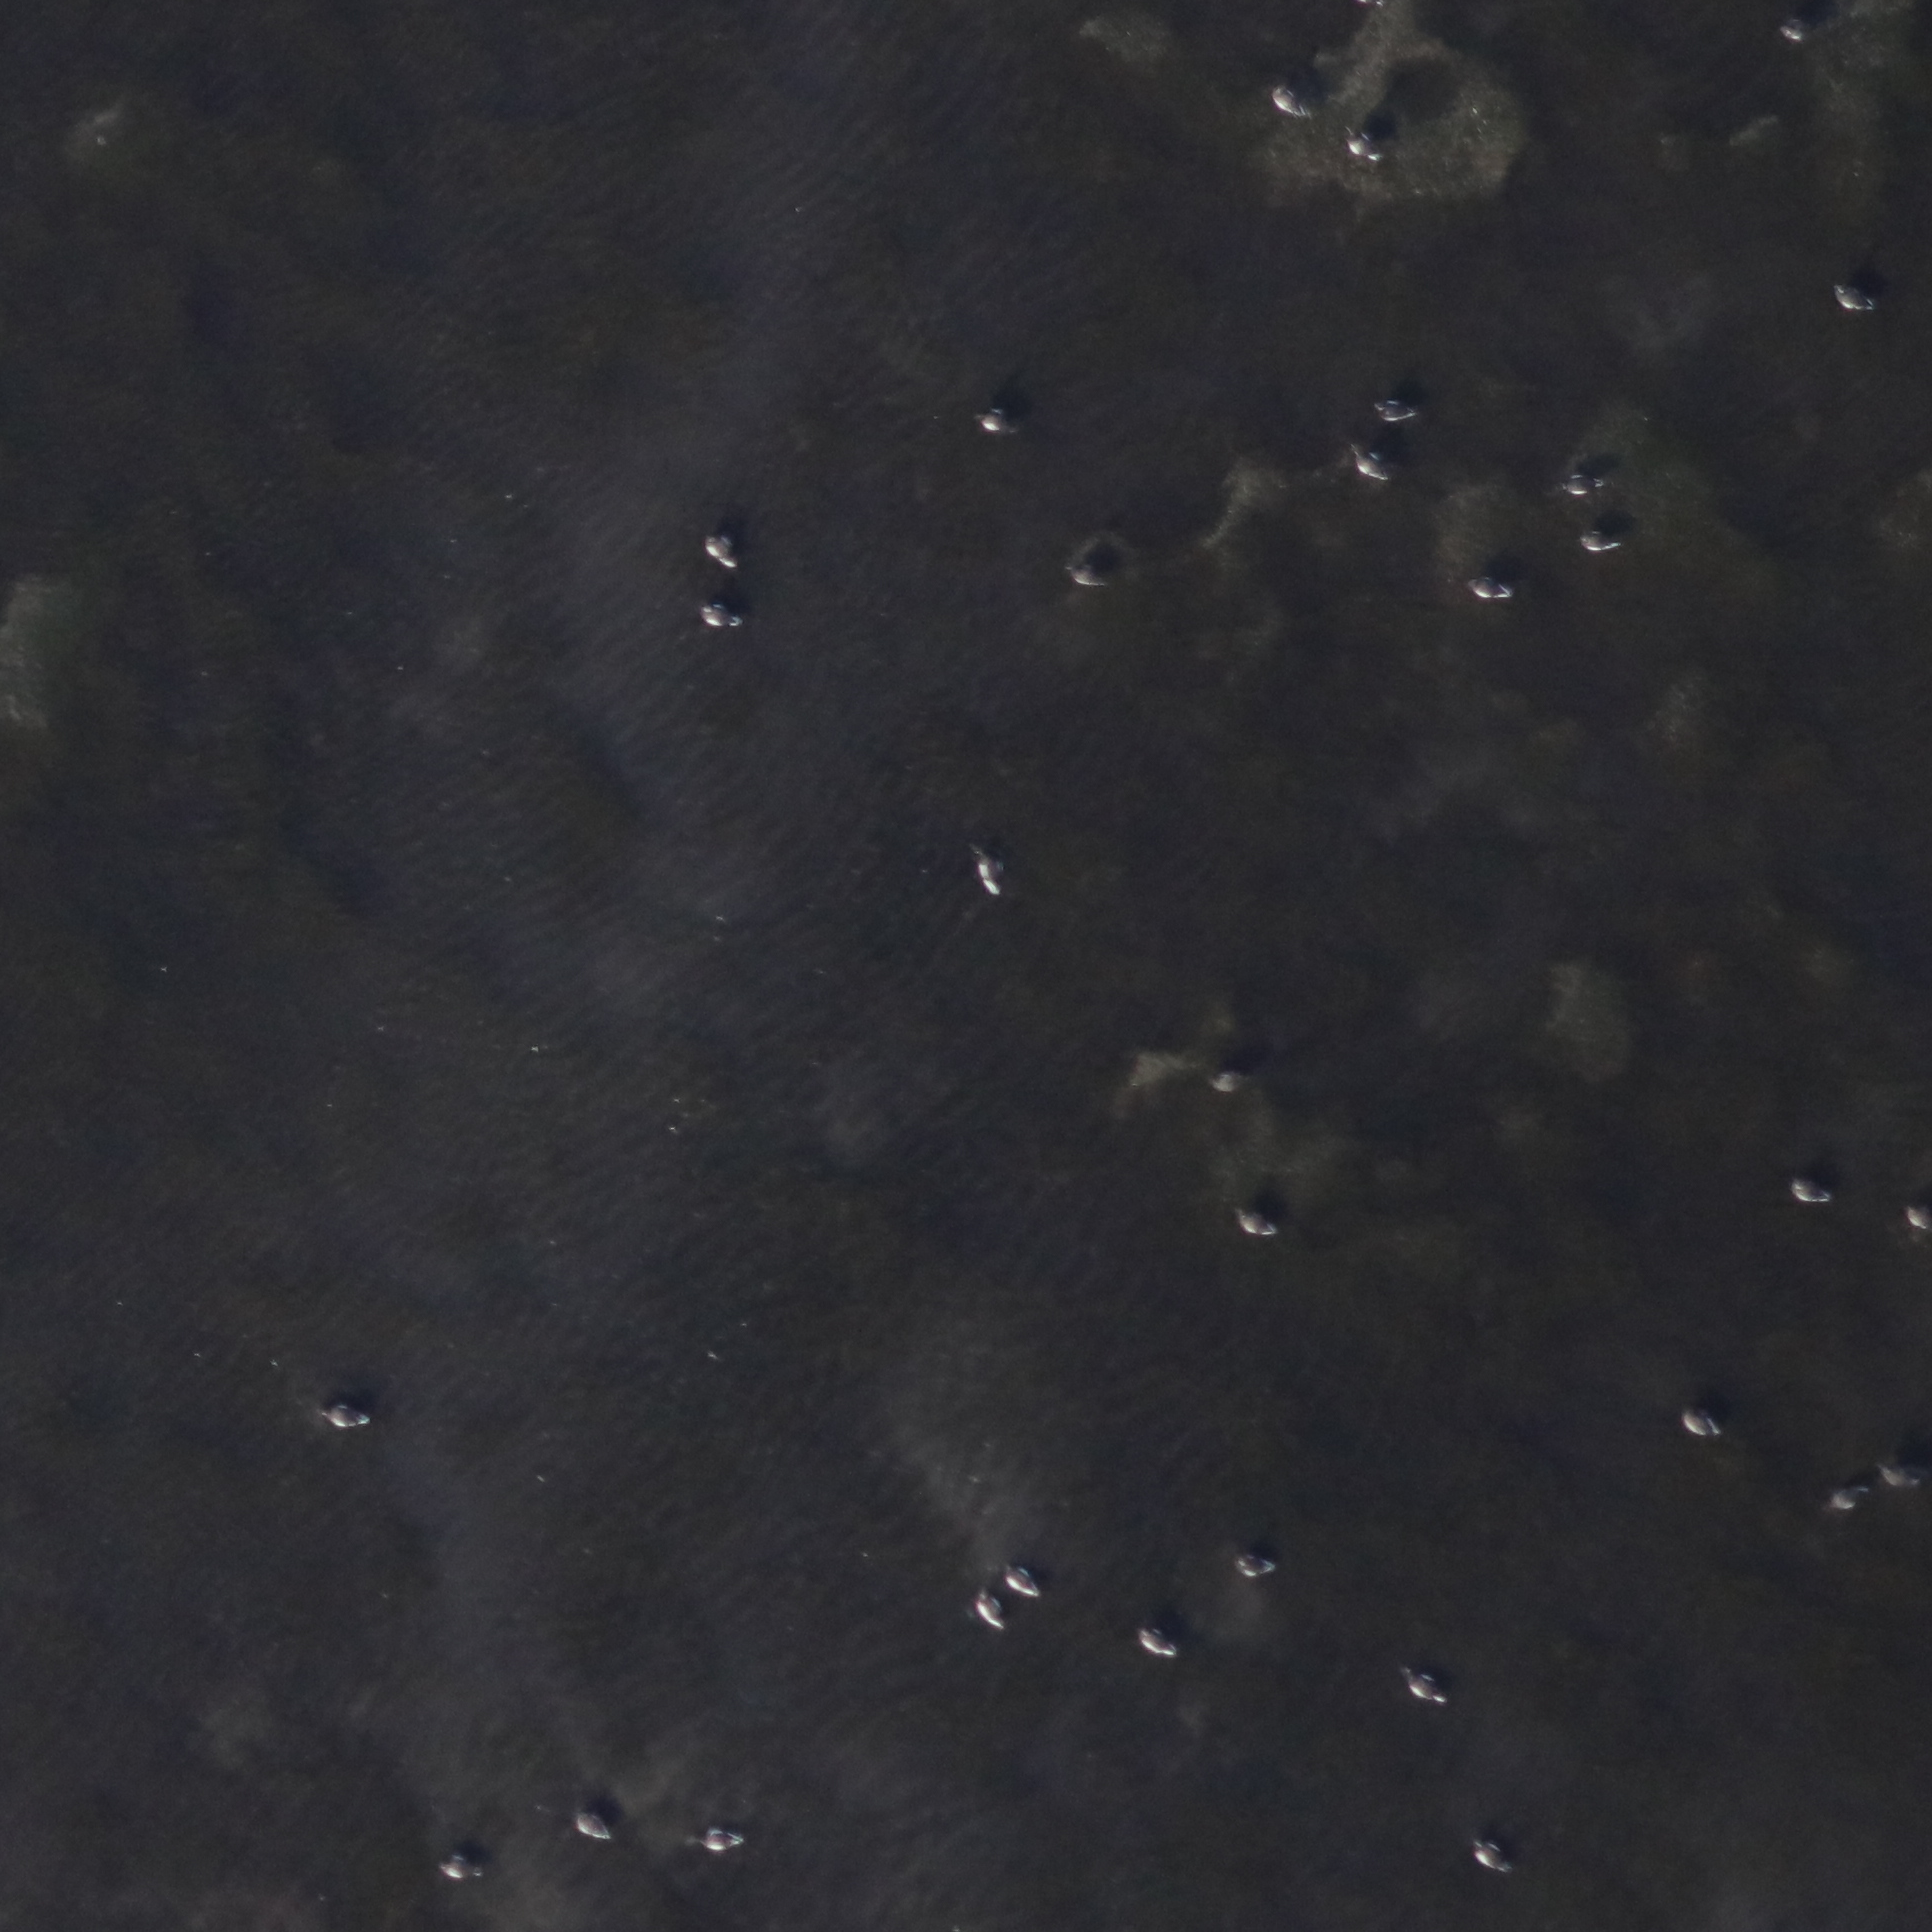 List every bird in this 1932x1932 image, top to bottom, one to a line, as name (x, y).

brant (1793, 24)
brant (1286, 102)
brant (1363, 144)
brant (1854, 297)
brant (1393, 409)
brant (995, 418)
brant (1369, 464)
brant (1578, 482)
brant (1591, 543)
brant (723, 548)
brant (1080, 576)
brant (1486, 585)
brant (719, 615)
brant (991, 869)
brant (1236, 1077)
brant (1808, 1189)
brant (1922, 1219)
brant (1254, 1221)
brant (342, 1415)
brant (1698, 1418)
brant (1904, 1476)
brant (1851, 1495)
brant (1254, 1565)
brant (1020, 1578)
brant (987, 1614)
brant (1157, 1639)
brant (1423, 1687)
brant (590, 1823)
brant (717, 1839)
brant (1490, 1856)
brant (459, 1866)